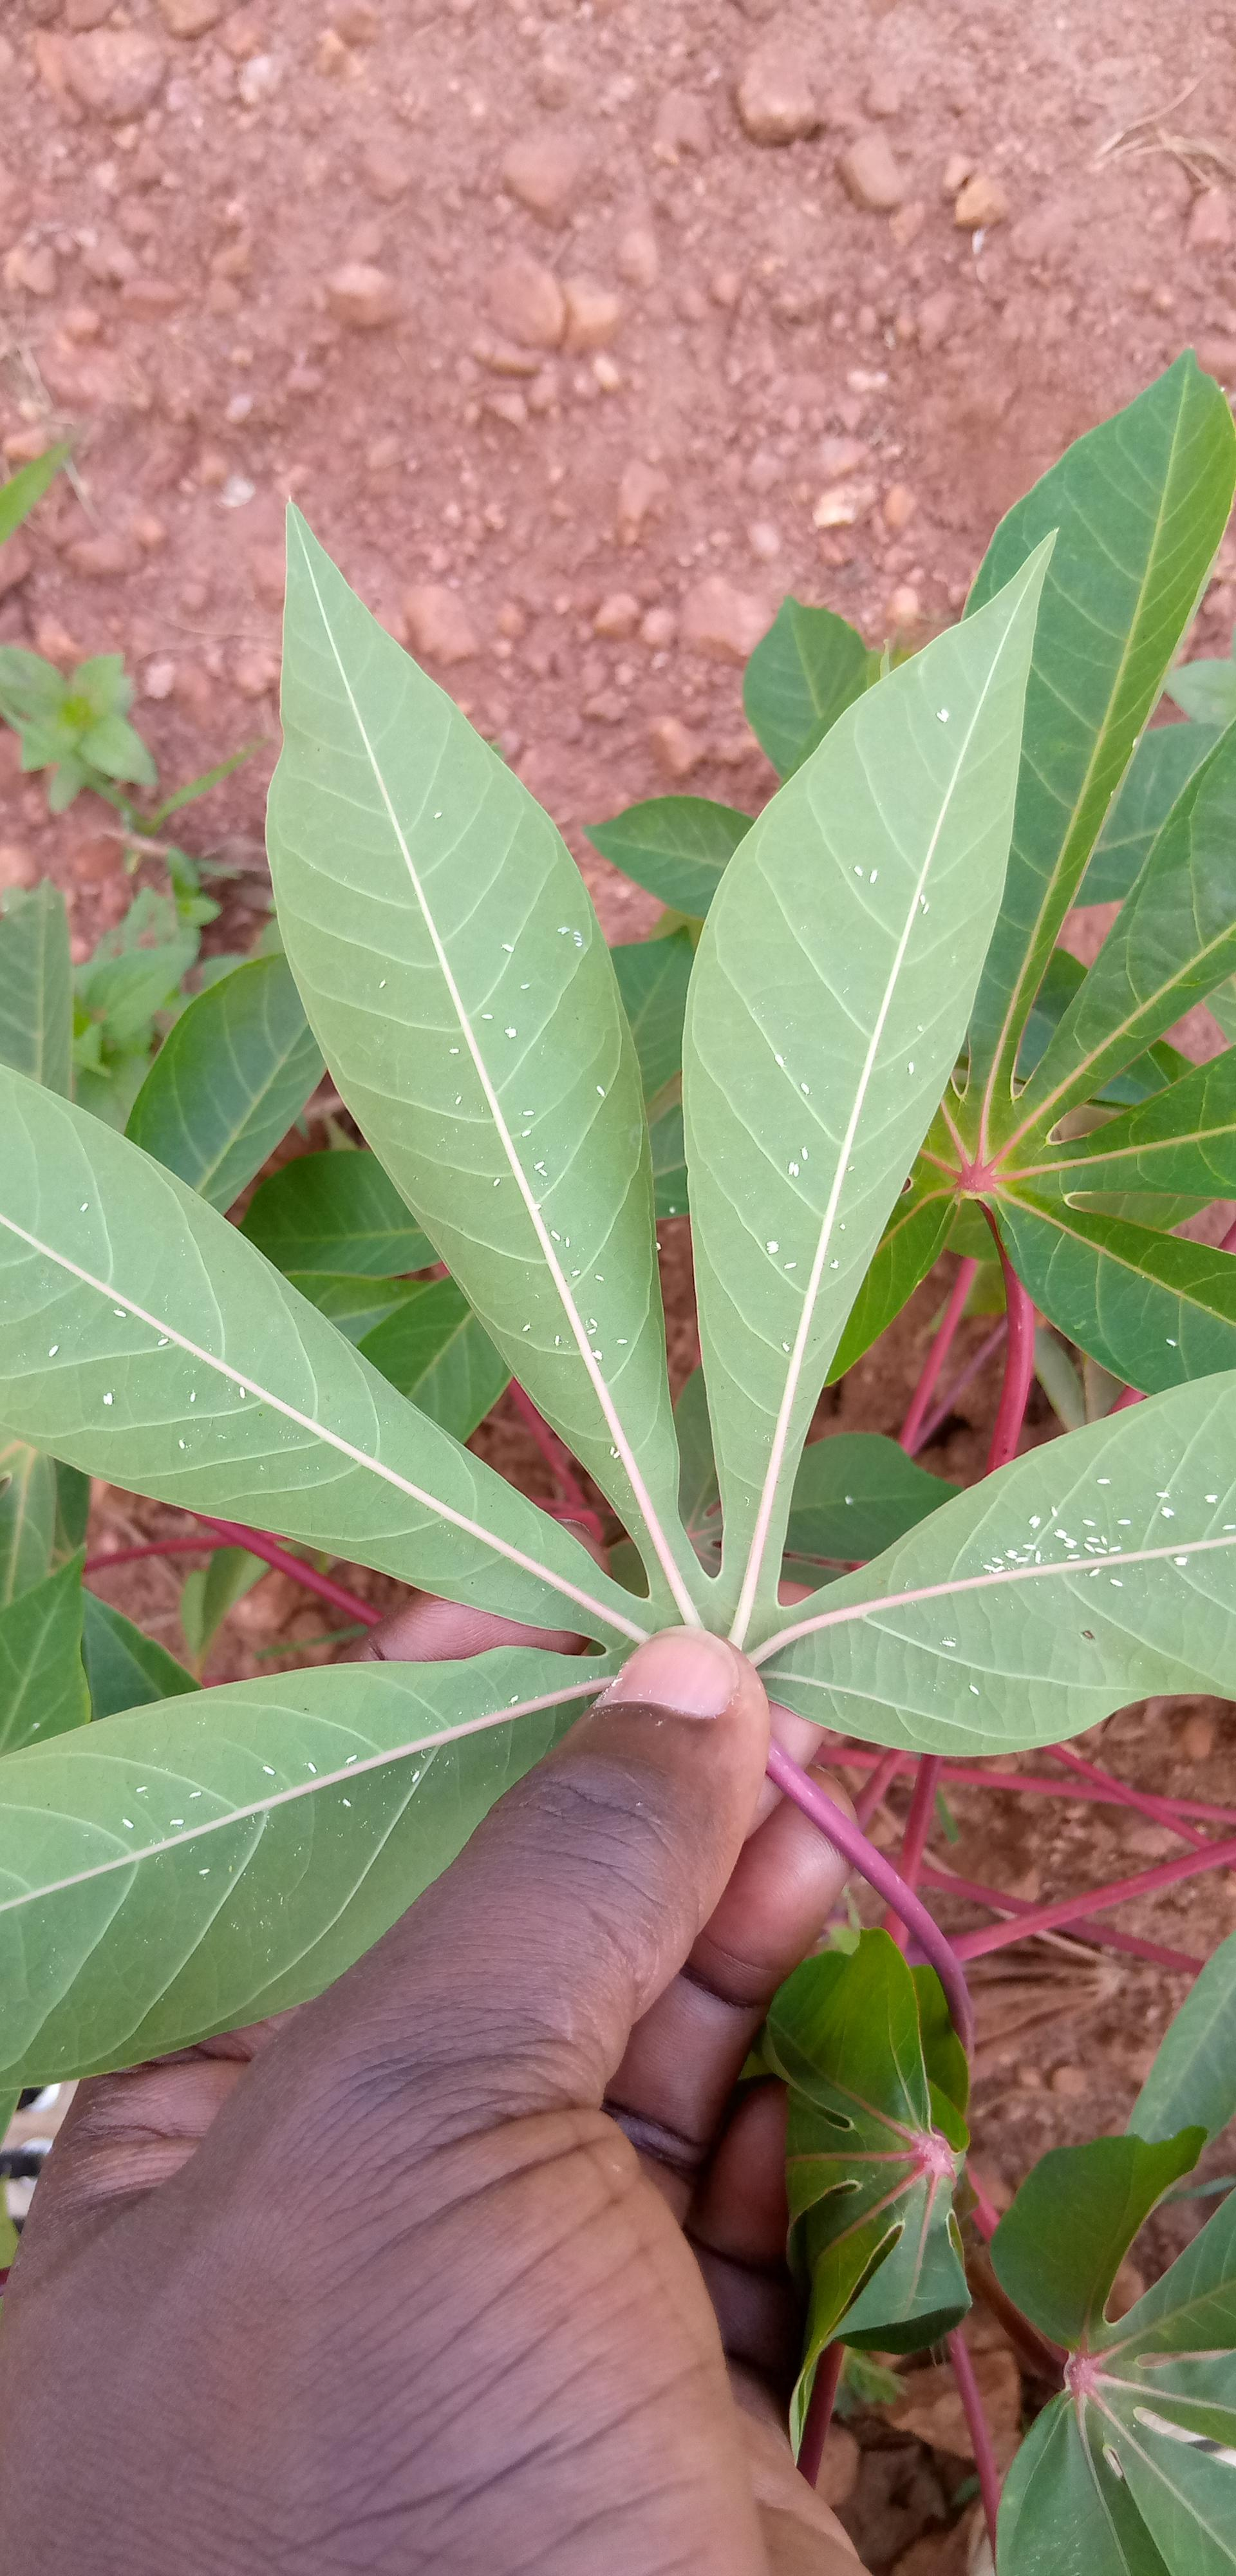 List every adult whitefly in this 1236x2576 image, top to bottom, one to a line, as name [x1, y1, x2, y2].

whitefly [941, 707, 950, 717]
whitefly [935, 712, 948, 724]
whitefly [431, 811, 445, 820]
whitefly [852, 864, 864, 877]
whitefly [868, 867, 878, 885]
whitefly [918, 893, 928, 905]
whitefly [921, 902, 932, 916]
whitefly [557, 925, 572, 936]
whitefly [572, 929, 584, 937]
whitefly [572, 935, 585, 941]
whitefly [574, 941, 586, 949]
whitefly [498, 942, 518, 955]
whitefly [376, 976, 391, 991]
whitefly [519, 981, 530, 993]
whitefly [480, 1012, 494, 1022]
whitefly [915, 1023, 925, 1036]
whitefly [502, 1025, 520, 1034]
whitefly [507, 1032, 519, 1039]
whitefly [447, 1045, 460, 1056]
whitefly [772, 1052, 786, 1068]
whitefly [906, 1060, 915, 1075]
whitefly [594, 1082, 609, 1097]
whitefly [798, 1082, 812, 1096]
whitefly [453, 1094, 464, 1108]
whitefly [520, 1108, 536, 1119]
whitefly [520, 1128, 532, 1140]
whitefly [800, 1144, 810, 1160]
whitefly [533, 1158, 546, 1171]
whitefly [787, 1160, 794, 1177]
whitefly [793, 1160, 801, 1180]
whitefly [846, 1164, 858, 1174]
whitefly [537, 1168, 549, 1177]
whitefly [490, 1177, 502, 1188]
whitefly [79, 1200, 89, 1214]
whitefly [838, 1221, 848, 1233]
whitefly [548, 1229, 562, 1242]
whitefly [564, 1236, 572, 1249]
whitefly [765, 1239, 776, 1247]
whitefly [653, 1241, 663, 1253]
whitefly [765, 1245, 780, 1257]
whitefly [832, 1258, 842, 1265]
whitefly [782, 1260, 798, 1271]
whitefly [827, 1262, 840, 1271]
whitefly [569, 1268, 582, 1278]
whitefly [593, 1273, 606, 1283]
whitefly [111, 1307, 127, 1320]
whitefly [587, 1316, 600, 1327]
whitefly [521, 1321, 532, 1333]
whitefly [586, 1327, 598, 1337]
whitefly [553, 1333, 561, 1348]
whitefly [156, 1335, 171, 1347]
whitefly [613, 1337, 629, 1346]
whitefly [1164, 1337, 1178, 1347]
whitefly [780, 1341, 792, 1354]
whitefly [48, 1343, 60, 1359]
whitefly [594, 1349, 604, 1356]
whitefly [590, 1350, 604, 1361]
whitefly [238, 1385, 247, 1401]
whitefly [189, 1390, 197, 1403]
whitefly [106, 1391, 114, 1408]
whitefly [101, 1392, 108, 1406]
whitefly [176, 1437, 188, 1452]
whitefly [608, 1444, 615, 1457]
whitefly [613, 1449, 622, 1461]
whitefly [1096, 1476, 1112, 1486]
whitefly [1154, 1490, 1170, 1500]
whitefly [1202, 1493, 1221, 1499]
whitefly [843, 1494, 854, 1507]
whitefly [1204, 1499, 1219, 1505]
whitefly [1049, 1504, 1060, 1518]
whitefly [1160, 1505, 1175, 1517]
whitefly [1159, 1510, 1170, 1519]
whitefly [1027, 1513, 1037, 1524]
whitefly [1033, 1516, 1041, 1530]
whitefly [1081, 1517, 1098, 1528]
whitefly [1116, 1517, 1133, 1526]
whitefly [1221, 1522, 1236, 1531]
whitefly [1052, 1526, 1067, 1540]
whitefly [1100, 1533, 1109, 1546]
whitefly [1064, 1537, 1079, 1546]
whitefly [1063, 1541, 1074, 1549]
whitefly [1082, 1542, 1095, 1553]
whitefly [1021, 1542, 1035, 1551]
whitefly [1093, 1546, 1109, 1555]
whitefly [1109, 1546, 1123, 1553]
whitefly [1034, 1549, 1044, 1565]
whitefly [1064, 1551, 1081, 1560]
whitefly [989, 1555, 1004, 1565]
whitefly [1013, 1555, 1029, 1564]
whitefly [1173, 1555, 1188, 1561]
whitefly [1174, 1560, 1190, 1567]
whitefly [979, 1563, 993, 1572]
whitefly [993, 1565, 1007, 1576]
whitefly [1087, 1567, 1101, 1577]
whitefly [1109, 1577, 1123, 1588]
whitefly [939, 1636, 957, 1648]
whitefly [968, 1682, 979, 1696]
whitefly [508, 1692, 520, 1705]
whitefly [31, 1721, 43, 1732]
whitefly [343, 1752, 358, 1766]
whitefly [305, 1760, 317, 1774]
whitefly [260, 1764, 277, 1776]
whitefly [409, 1770, 422, 1783]
whitefly [135, 1785, 149, 1794]
whitefly [189, 1789, 202, 1799]
whitefly [341, 1797, 353, 1808]
whitefly [121, 1817, 134, 1829]
whitefly [169, 1818, 185, 1827]
whitefly [196, 1867, 212, 1875]